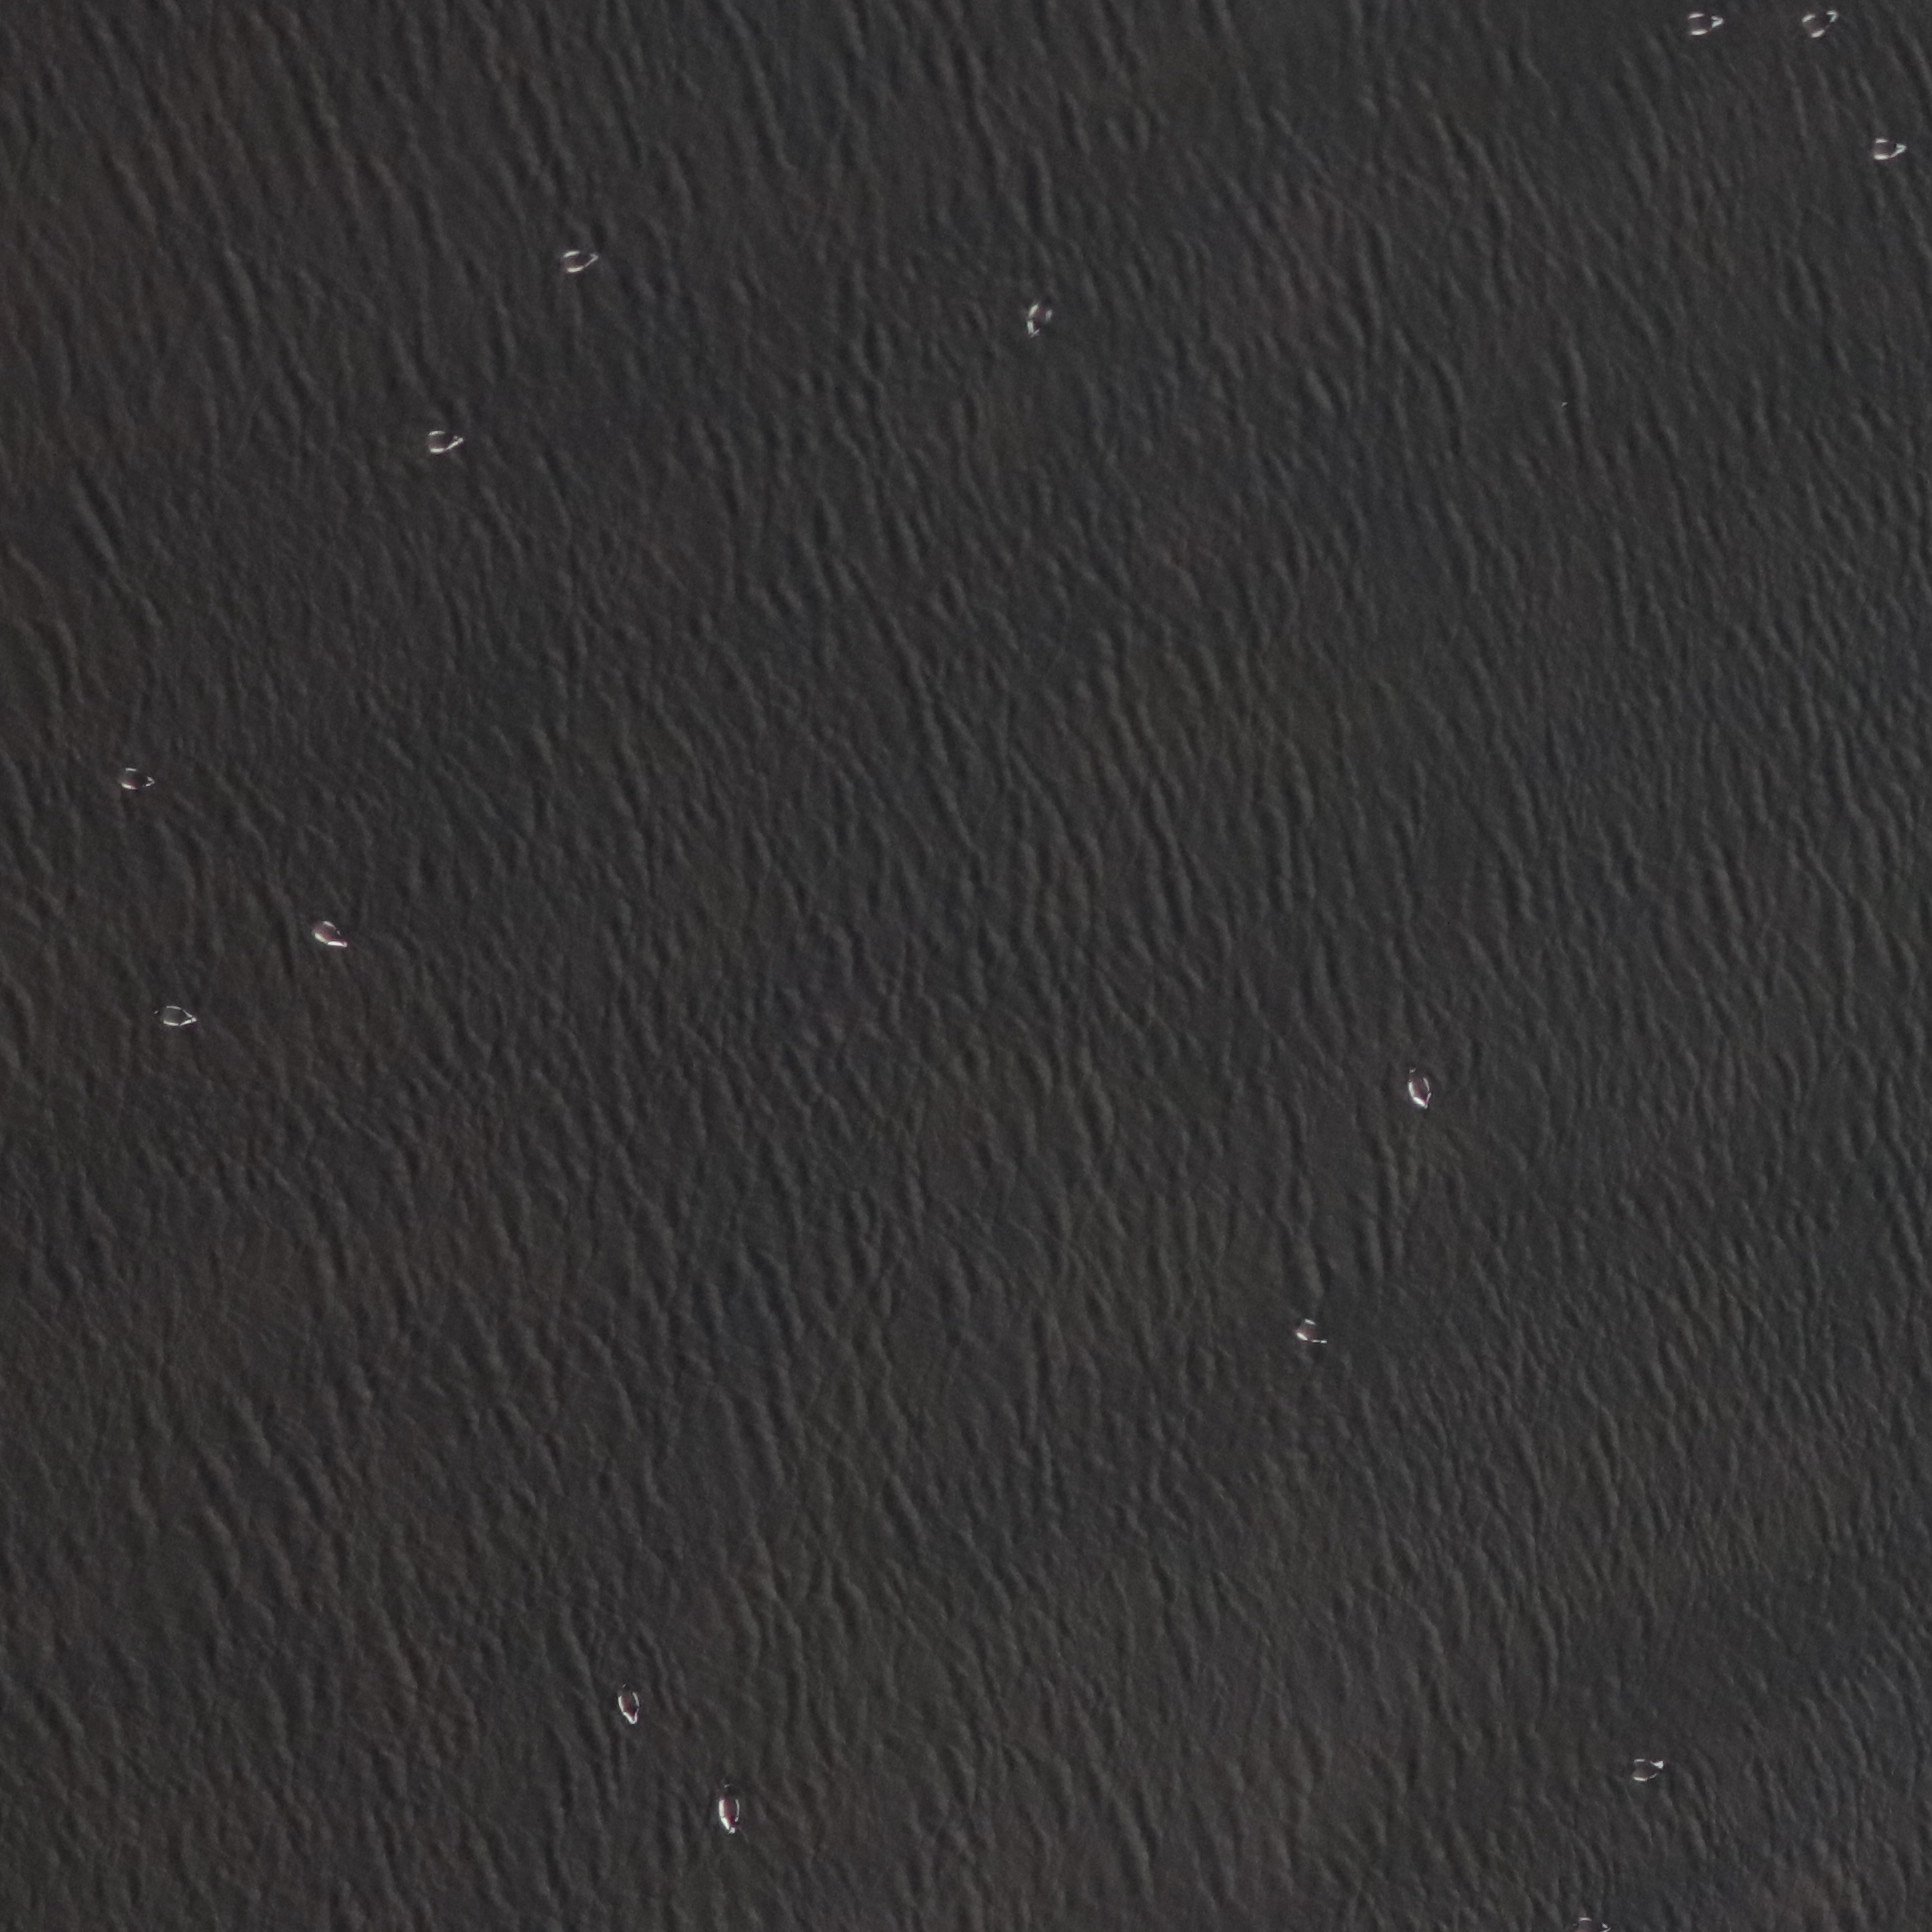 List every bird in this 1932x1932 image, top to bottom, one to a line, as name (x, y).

brant (1699, 22)
brant (1816, 23)
brant (1884, 147)
brant (575, 259)
brant (1041, 314)
brant (444, 438)
brant (135, 779)
brant (328, 932)
brant (174, 1014)
brant (1418, 1086)
brant (1306, 1329)
brant (628, 1703)
brant (1642, 1769)
brant (730, 1809)
brant (1593, 1926)